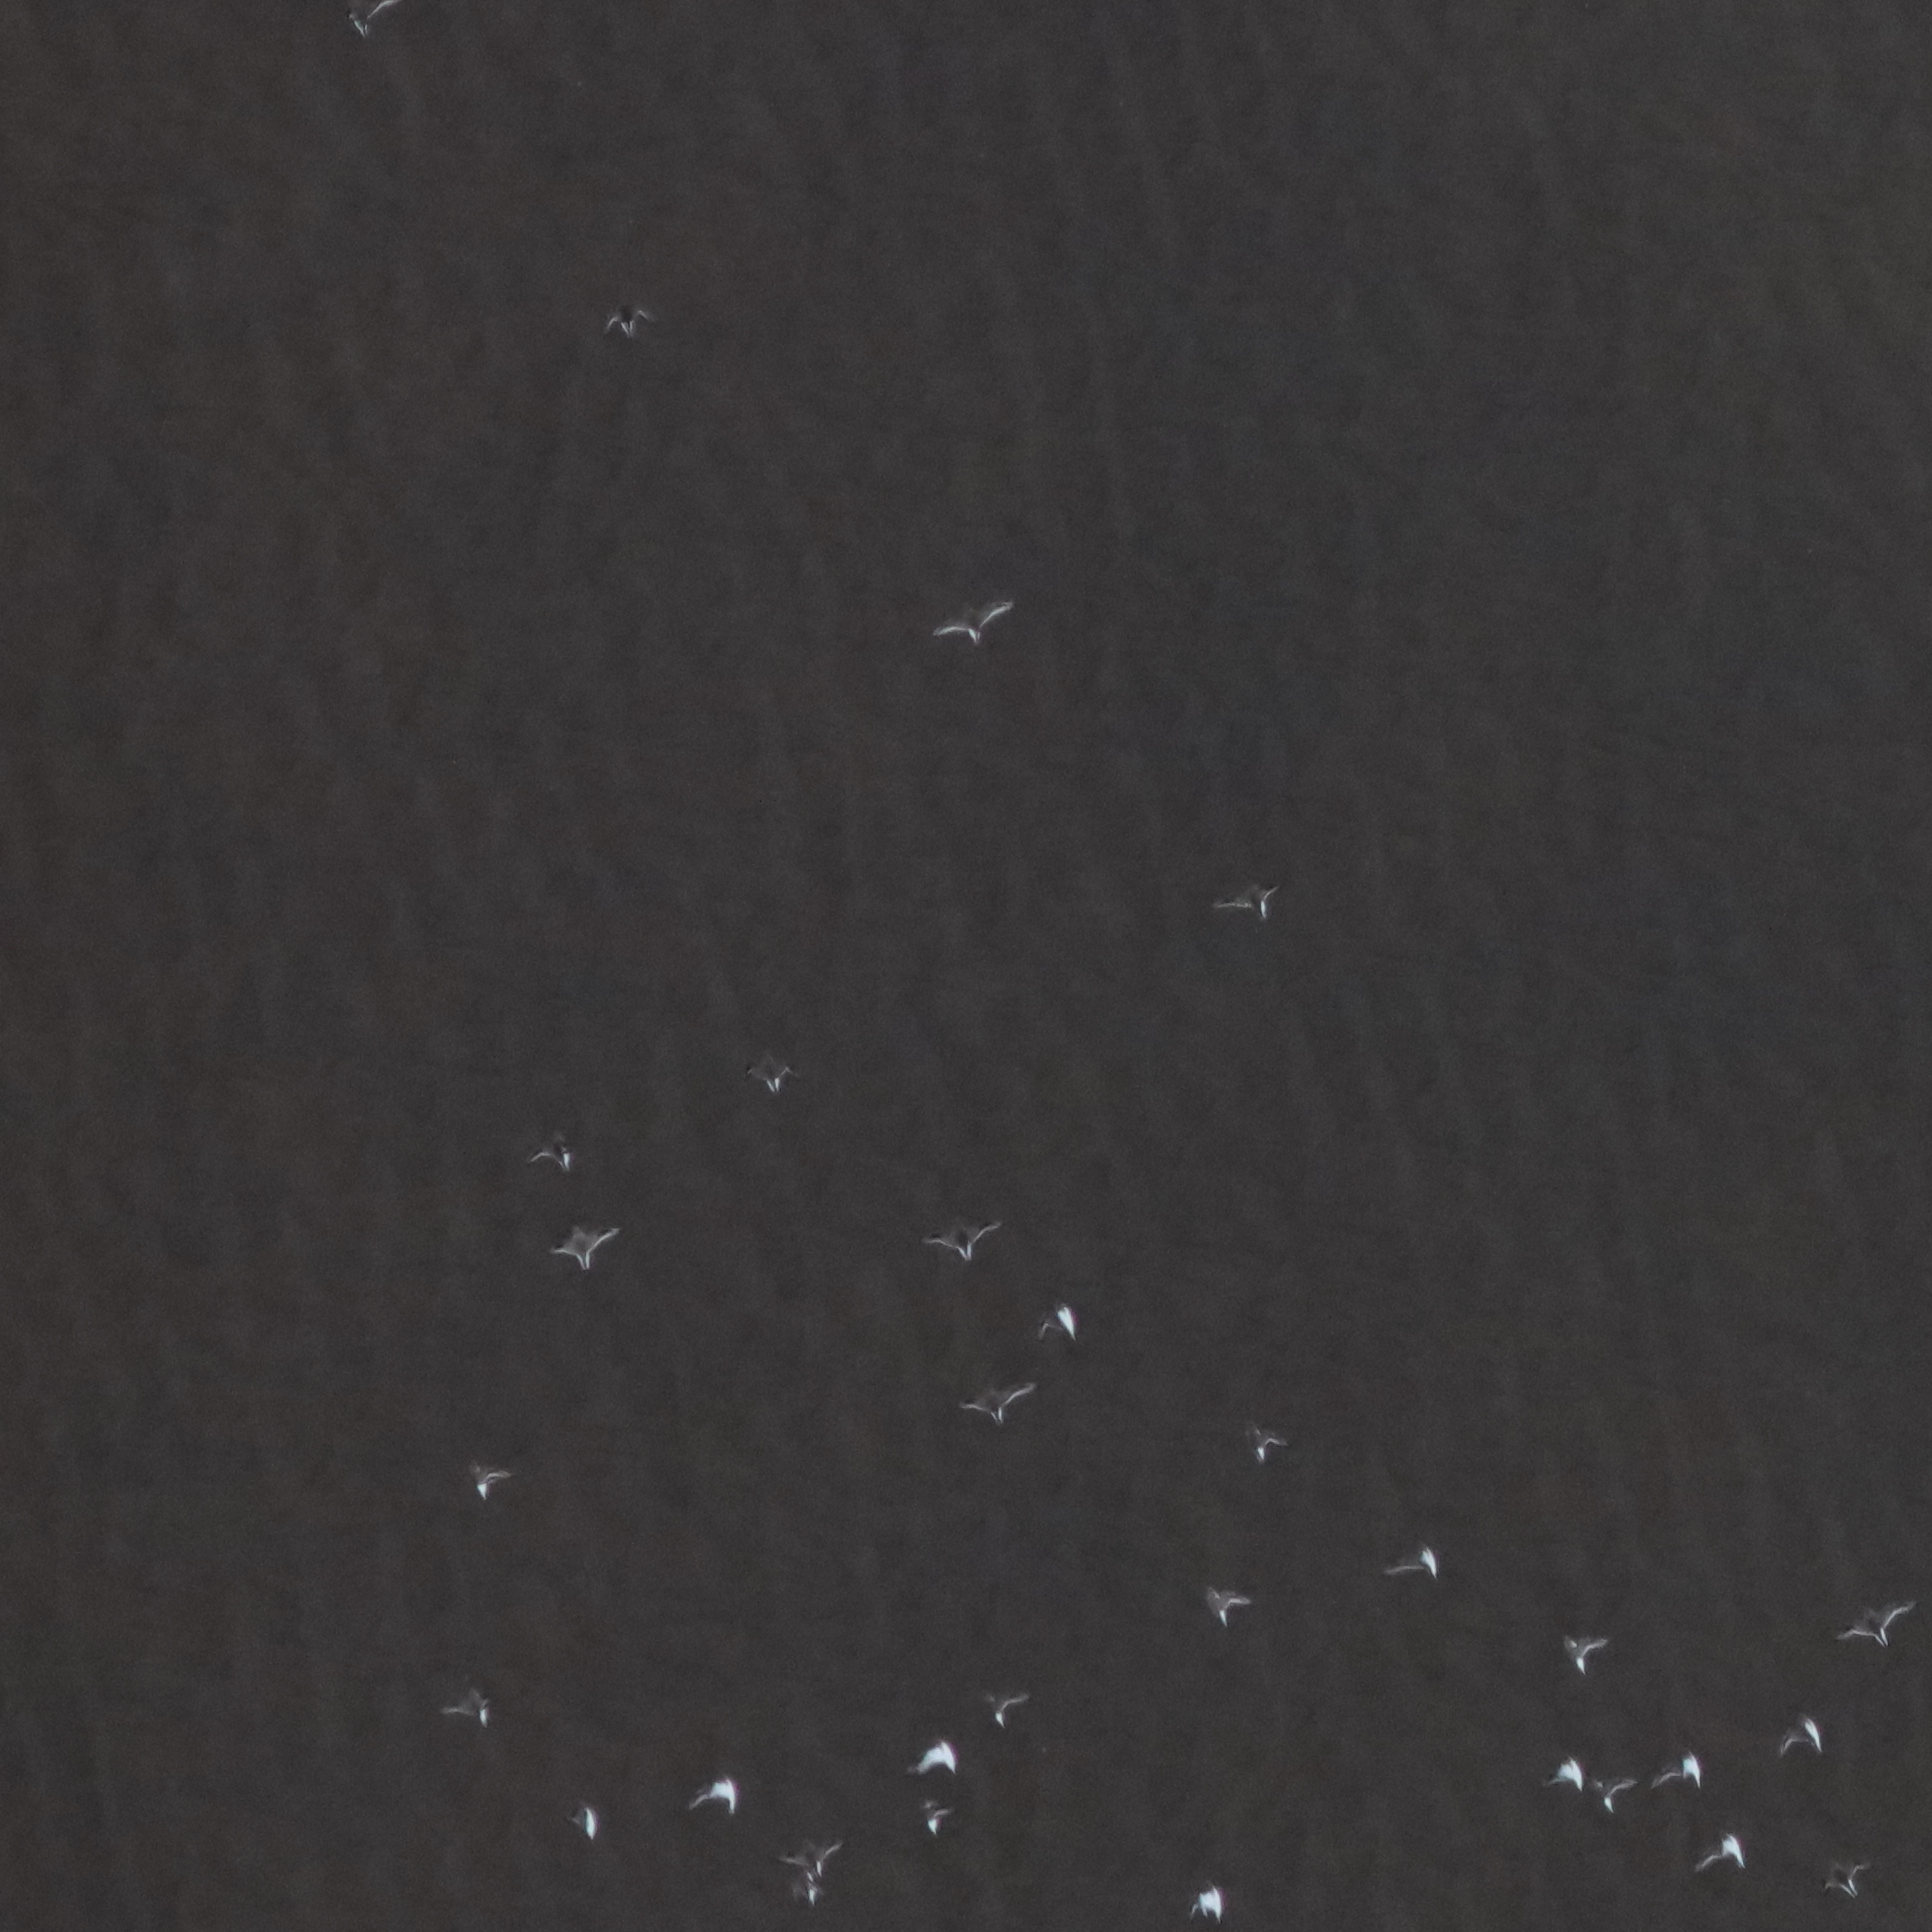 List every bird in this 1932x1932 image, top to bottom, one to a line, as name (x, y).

other bird (370, 20)
other bird (612, 324)
other bird (961, 650)
other bird (1264, 911)
other bird (783, 1069)
other bird (559, 1136)
other bird (961, 1242)
other bird (584, 1247)
other bird (1065, 1324)
other bird (1009, 1414)
other bird (1251, 1445)
other bird (487, 1484)
other bird (1429, 1559)
other bird (1228, 1617)
other bird (1872, 1626)
other bird (1576, 1646)
other bird (490, 1698)
other bird (1002, 1708)
other bird (1799, 1732)
other bird (943, 1742)
other bird (1689, 1771)
other bird (1573, 1778)
other bird (718, 1787)
other bird (1616, 1793)
other bird (935, 1809)
other bird (584, 1823)
other bird (819, 1843)
other bird (1725, 1852)
other bird (1846, 1882)
other bird (804, 1886)
other bird (1223, 1908)